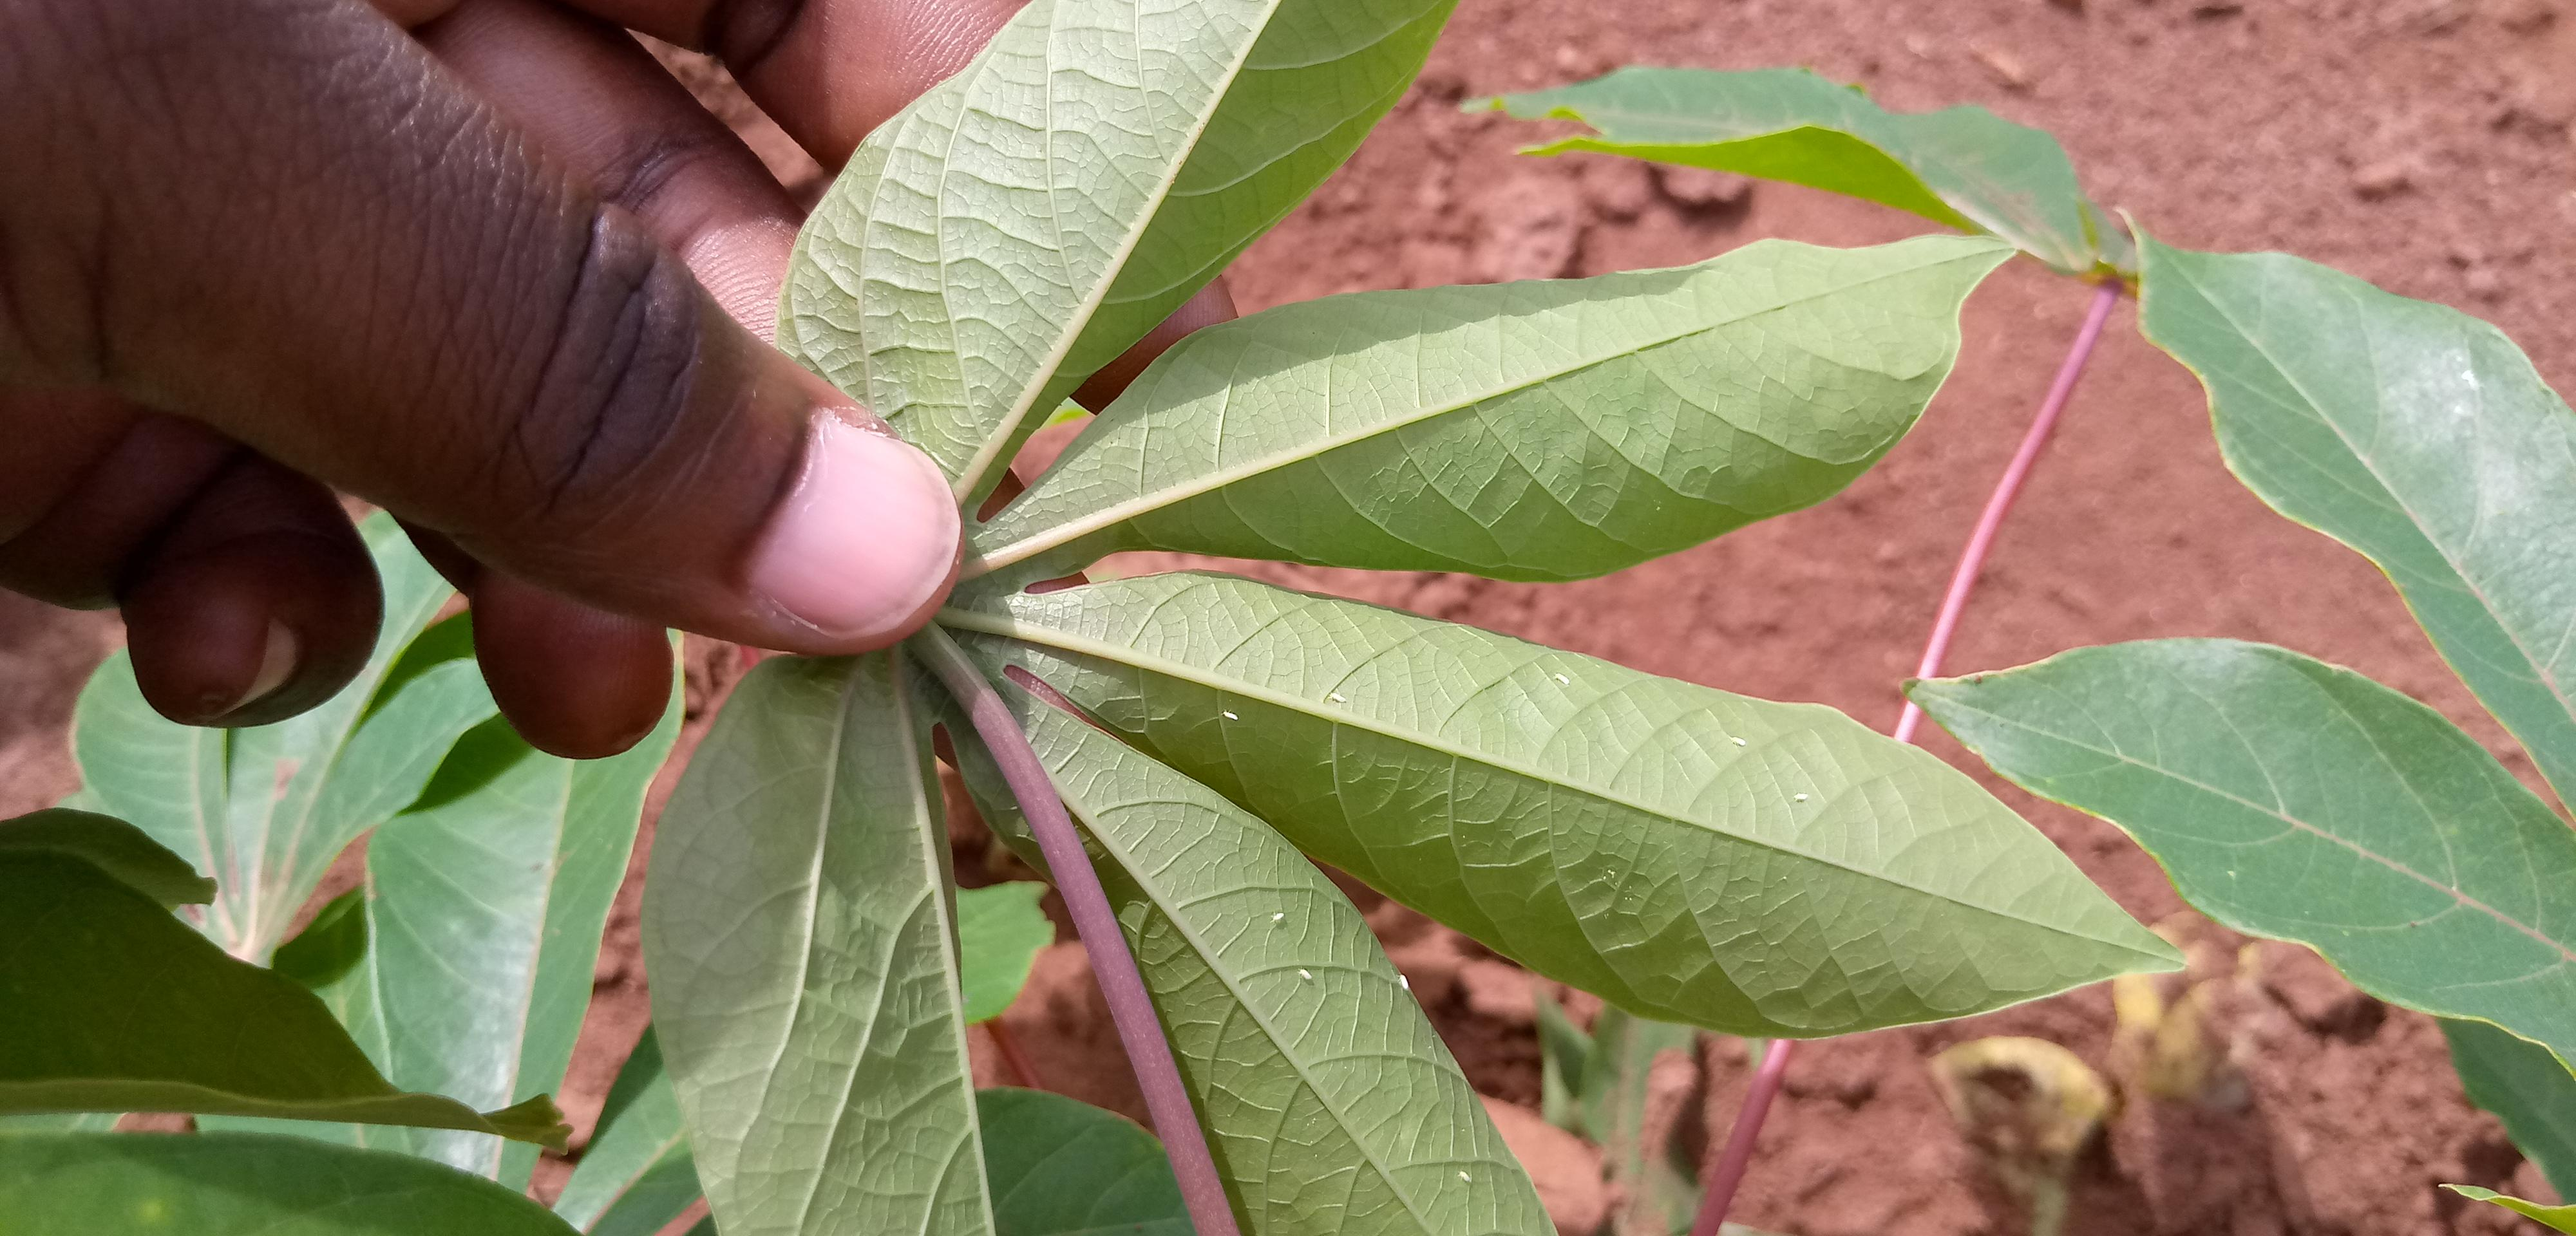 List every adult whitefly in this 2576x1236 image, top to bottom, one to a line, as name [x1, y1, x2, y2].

whitefly [1542, 659, 1577, 700]
whitefly [1323, 674, 1350, 718]
whitefly [1211, 696, 1247, 736]
whitefly [1735, 729, 1756, 764]
whitefly [1790, 779, 1822, 816]
whitefly [1256, 898, 1303, 937]
whitefly [1384, 964, 1421, 1003]
whitefly [1446, 1157, 1483, 1200]